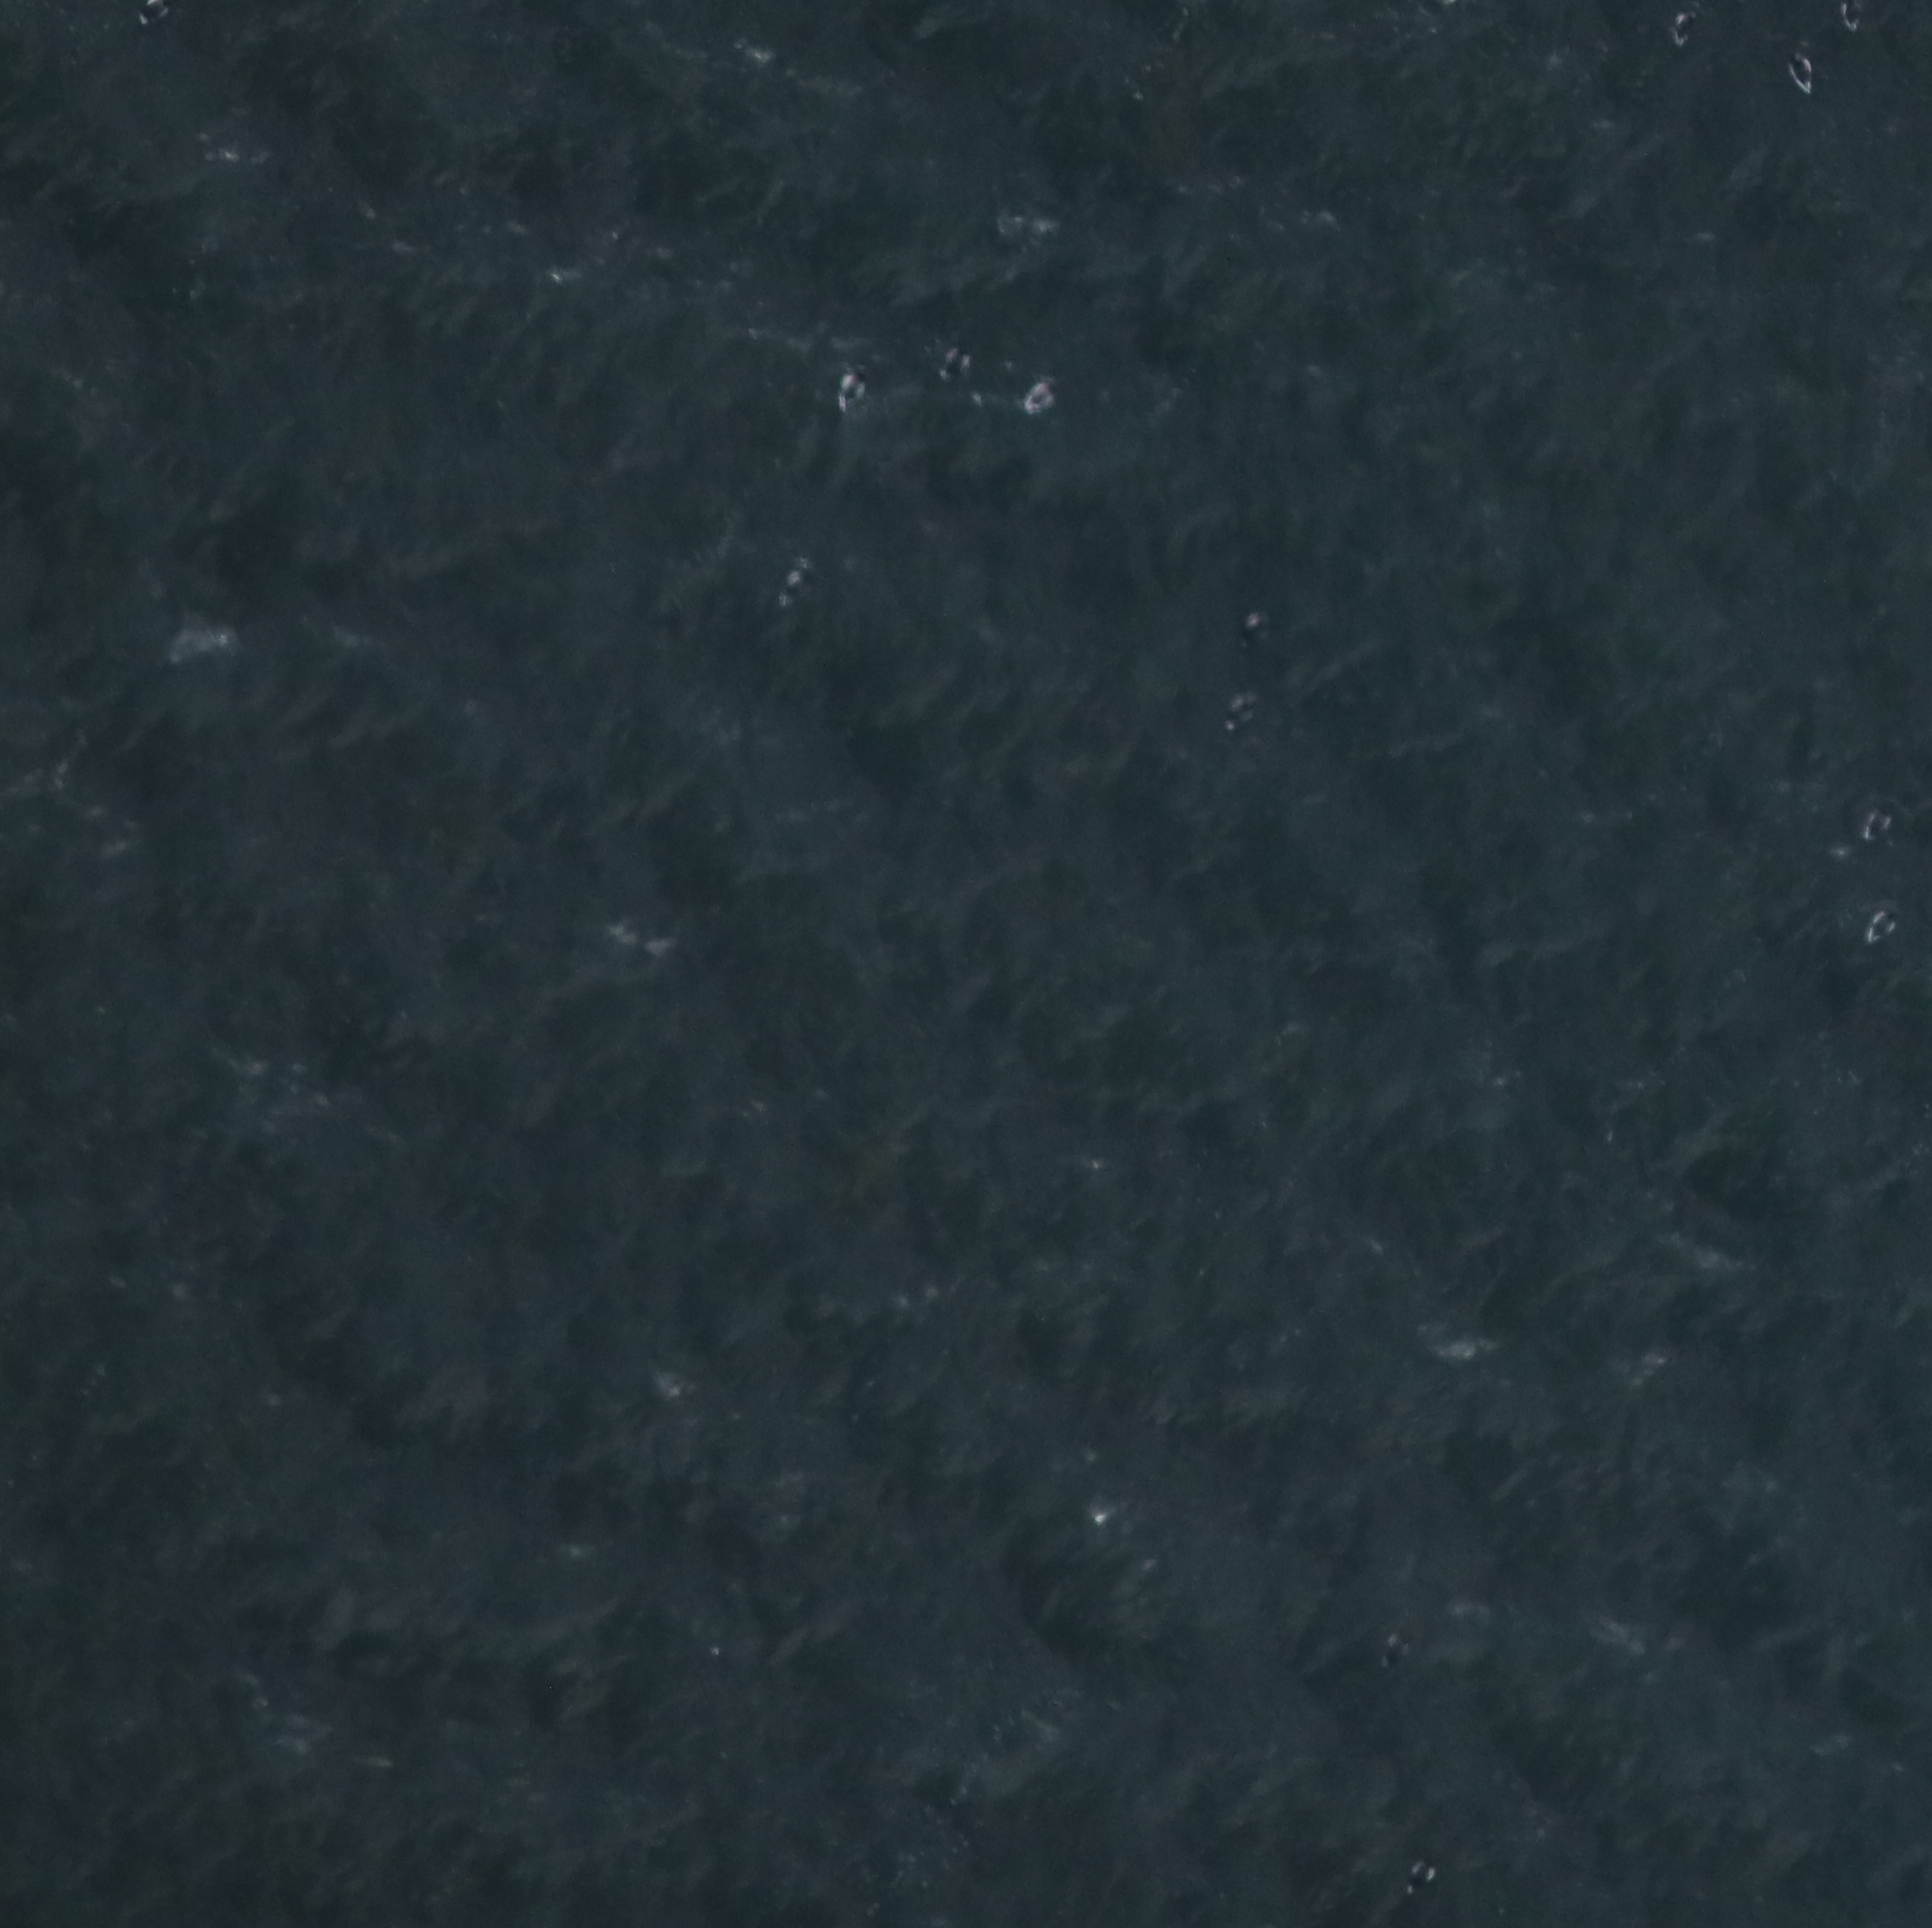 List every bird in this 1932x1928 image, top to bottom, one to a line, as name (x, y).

brant (155, 8)
brant (1851, 10)
brant (1683, 24)
brant (1800, 70)
brant (954, 362)
brant (848, 391)
brant (1038, 396)
brant (792, 591)
brant (1251, 627)
brant (1238, 714)
brant (1879, 824)
brant (1881, 925)
brant (1397, 1648)
brant (1421, 1875)